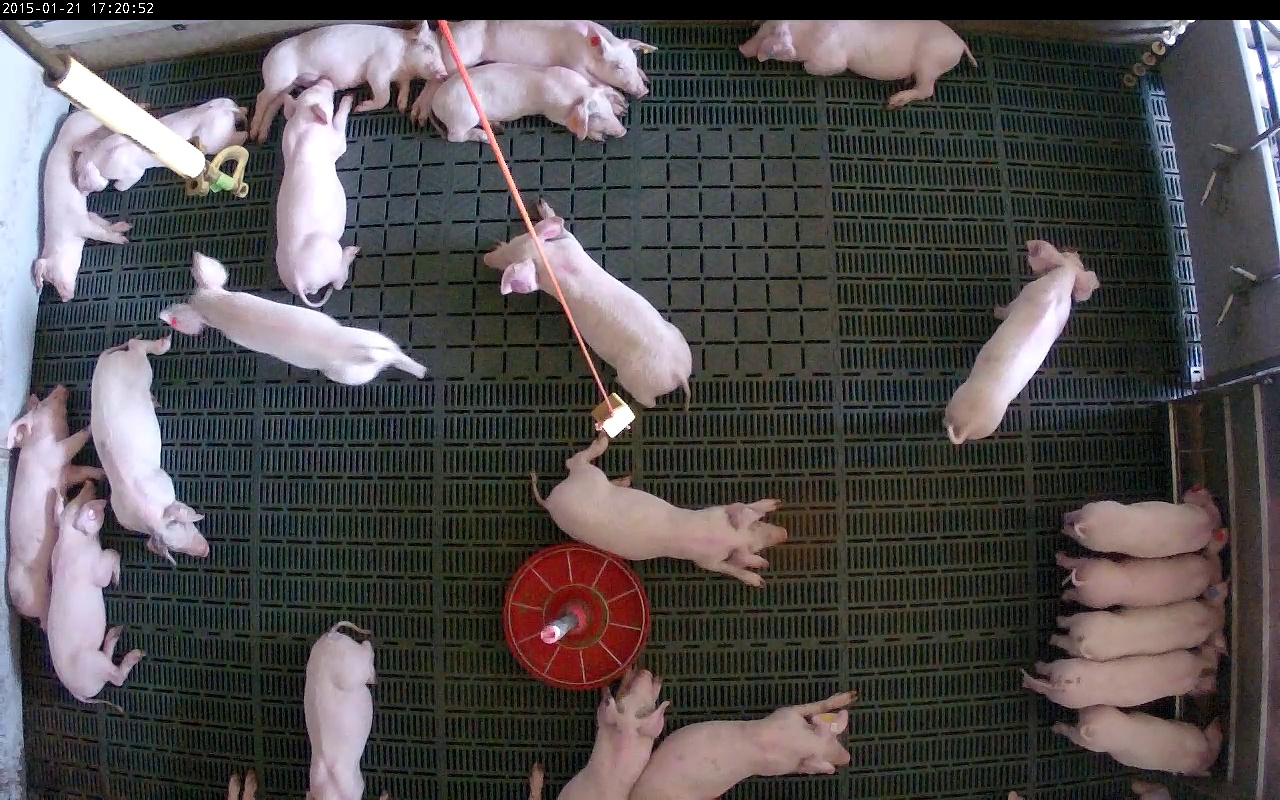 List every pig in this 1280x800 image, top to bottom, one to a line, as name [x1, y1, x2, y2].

pig [740, 19, 977, 112]
pig [250, 22, 449, 144]
pig [411, 22, 659, 127]
pig [431, 65, 628, 145]
pig [276, 77, 362, 309]
pig [73, 98, 250, 196]
pig [32, 102, 149, 303]
pig [482, 200, 693, 411]
pig [943, 240, 1102, 446]
pig [158, 252, 428, 386]
pig [91, 334, 211, 565]
pig [6, 385, 107, 634]
pig [530, 431, 786, 590]
pig [50, 481, 147, 717]
pig [1061, 486, 1230, 559]
pig [1056, 549, 1233, 609]
pig [1053, 581, 1231, 660]
pig [307, 622, 378, 799]
pig [1022, 645, 1217, 709]
pig [528, 664, 669, 799]
pig [629, 690, 858, 799]
pig [1050, 706, 1220, 781]